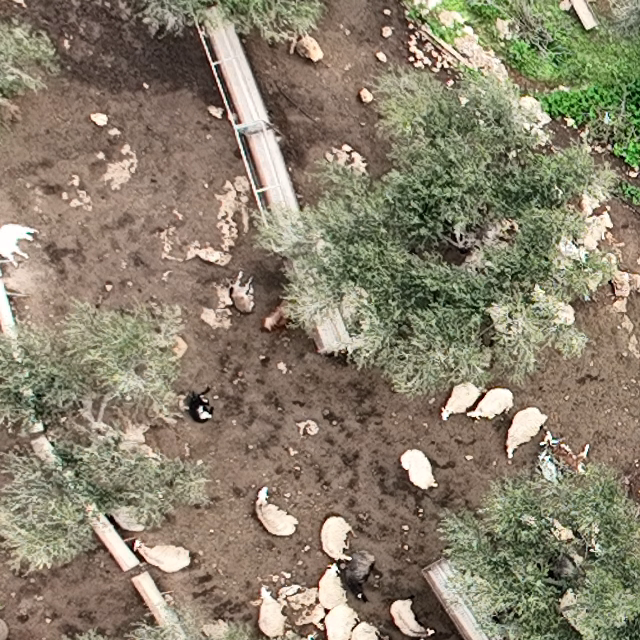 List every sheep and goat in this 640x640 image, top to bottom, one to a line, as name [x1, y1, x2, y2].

sheep [582, 211, 613, 251]
goat [1, 223, 37, 265]
sheep [314, 239, 343, 276]
goat [230, 270, 257, 315]
sheep [532, 281, 576, 327]
sheep [338, 284, 373, 336]
goat [262, 292, 299, 336]
sheep [486, 304, 521, 335]
sheep [438, 383, 479, 423]
goat [188, 386, 217, 423]
sheep [466, 387, 512, 420]
sheep [506, 405, 548, 459]
goat [543, 432, 591, 473]
sheep [400, 449, 438, 490]
goat [538, 453, 561, 485]
sheep [254, 487, 299, 538]
sheep [106, 506, 148, 533]
sheep [320, 515, 354, 562]
goat [582, 520, 602, 553]
sheep [132, 538, 191, 574]
sheep [548, 539, 584, 576]
sheep [337, 548, 373, 602]
sheep [318, 561, 348, 608]
sheep [257, 587, 287, 639]
sheep [559, 587, 596, 639]
sheep [390, 592, 436, 639]
sheep [324, 604, 359, 639]
sheep [350, 620, 388, 639]
sheep [306, 635, 360, 639]